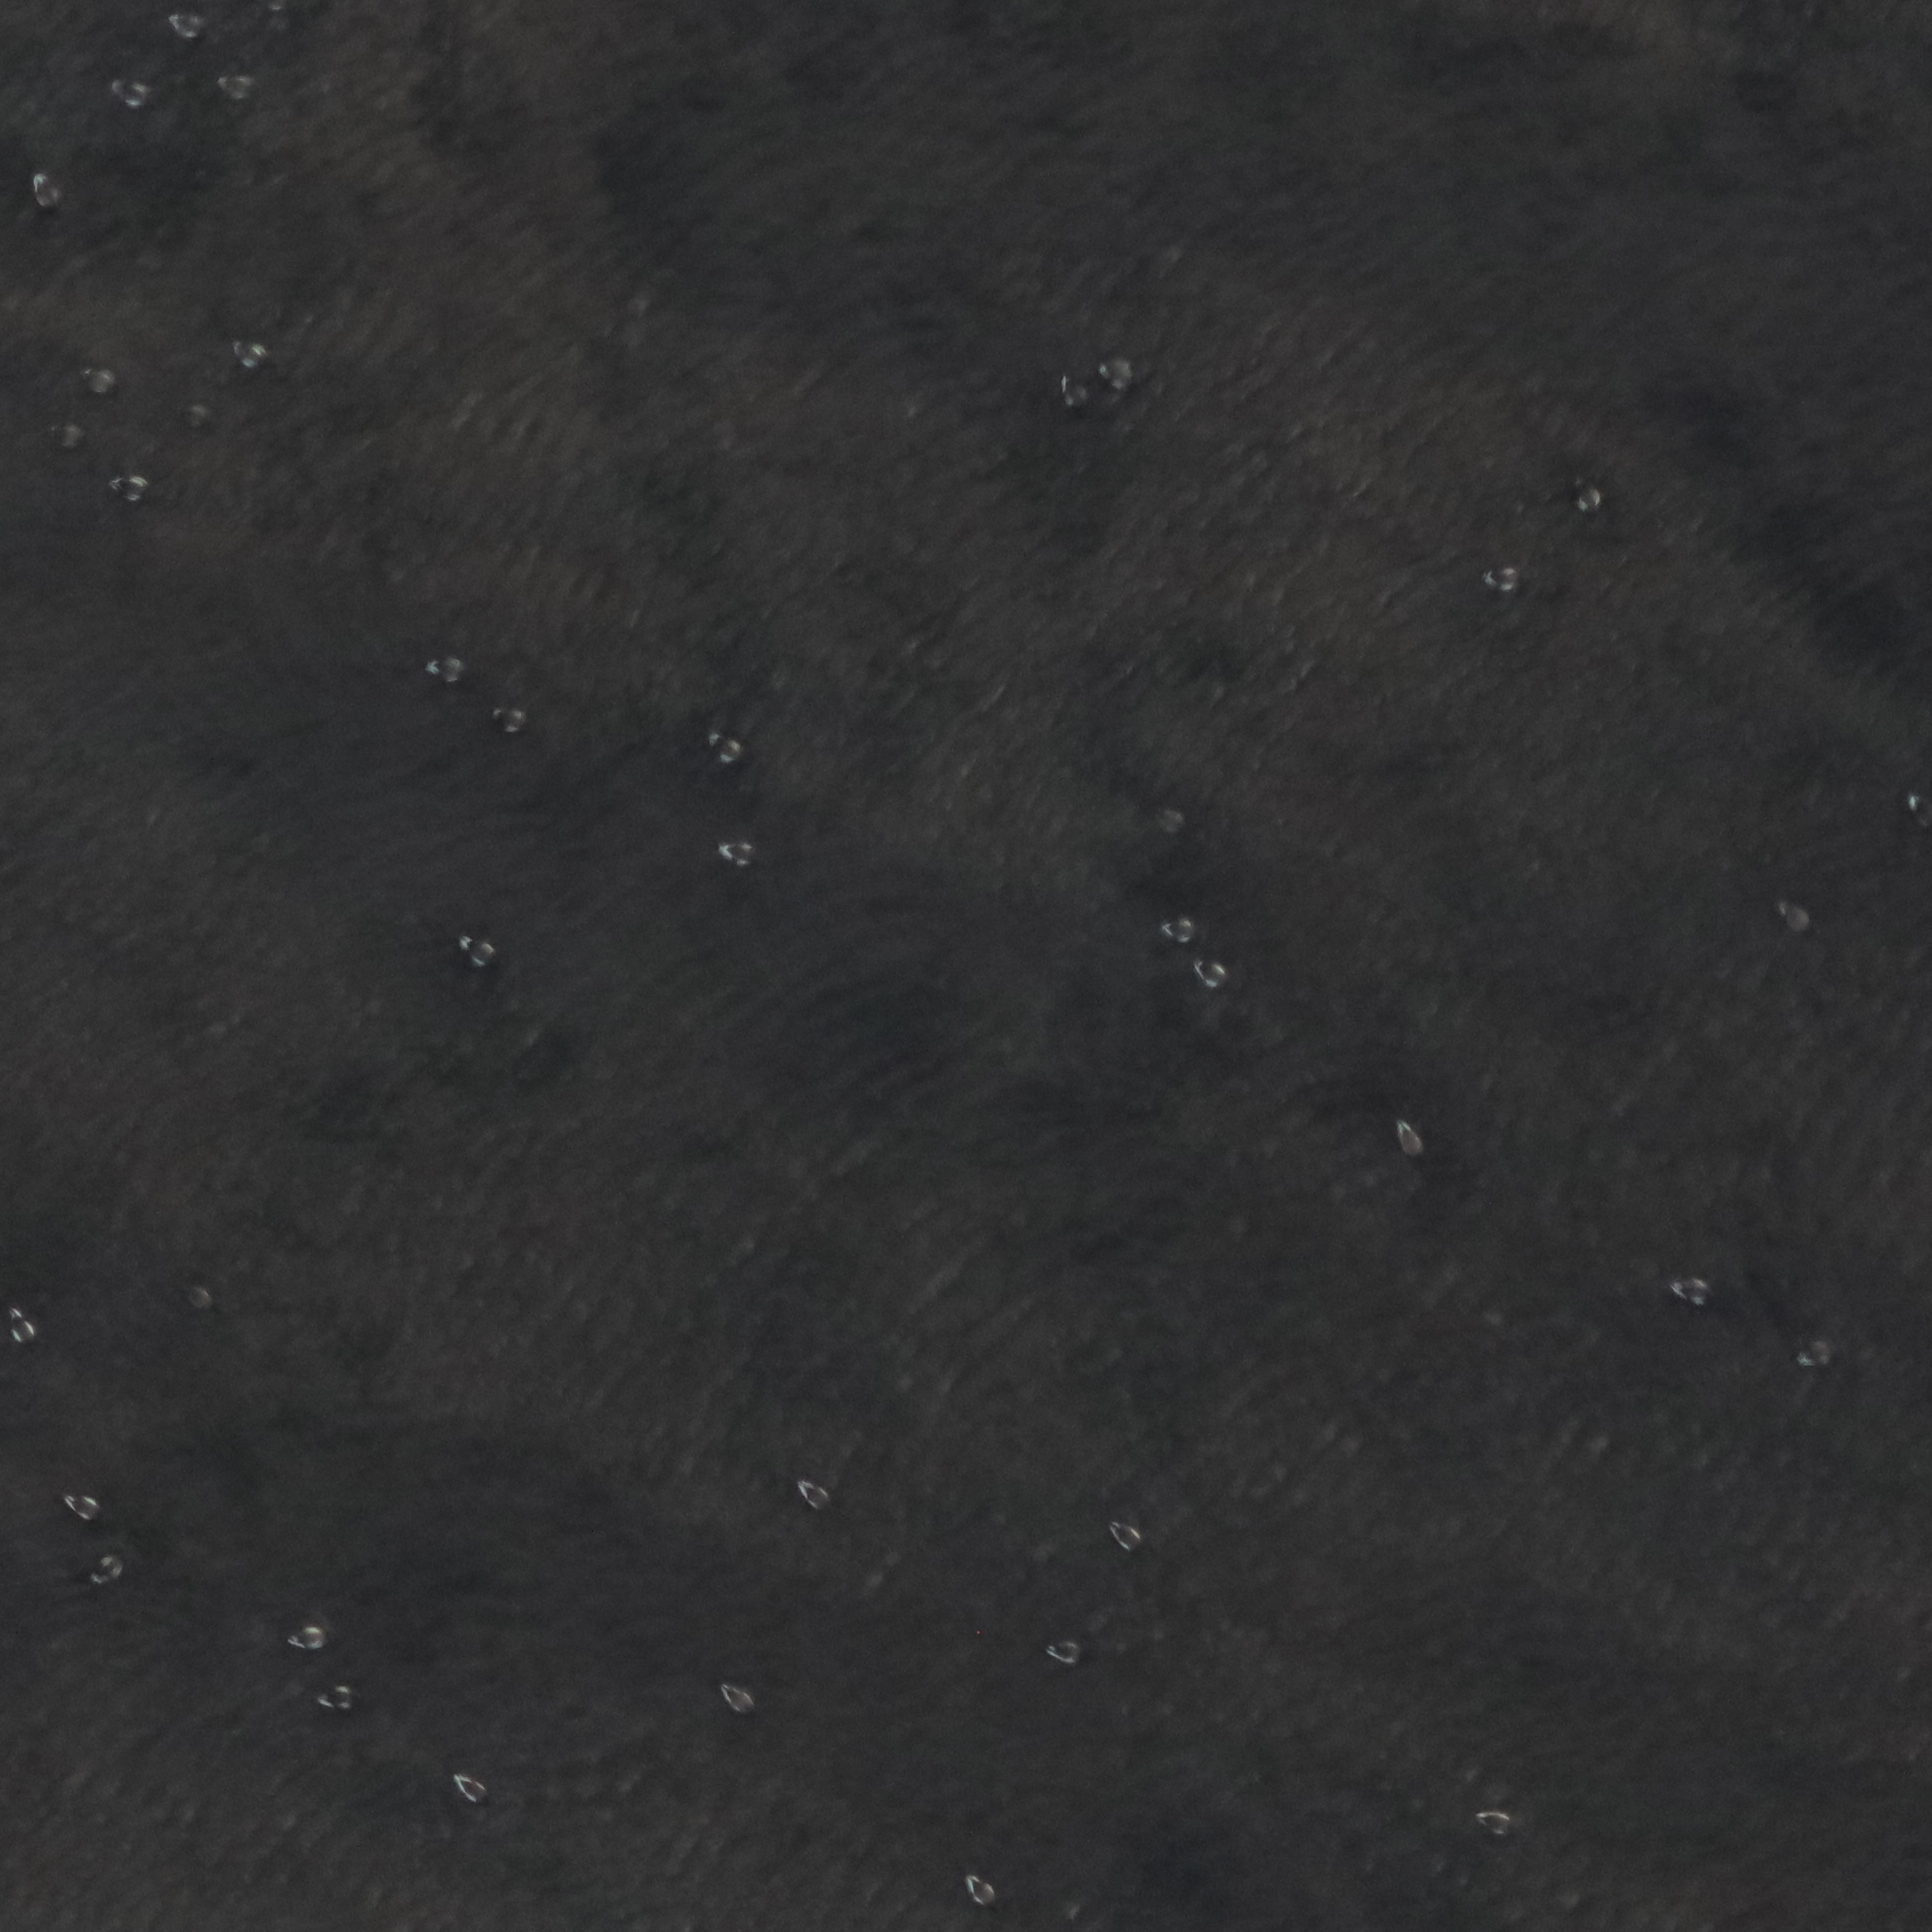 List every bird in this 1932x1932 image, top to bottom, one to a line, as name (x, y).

brant (188, 25)
brant (237, 85)
brant (131, 94)
brant (47, 194)
brant (248, 352)
brant (1115, 376)
brant (101, 380)
brant (1073, 391)
brant (65, 430)
brant (130, 488)
brant (1587, 498)
brant (1505, 579)
brant (444, 666)
brant (510, 718)
brant (729, 746)
brant (1926, 815)
brant (738, 852)
brant (1791, 916)
brant (1183, 928)
brant (480, 952)
brant (1212, 975)
brant (1409, 1143)
brant (1694, 1289)
brant (23, 1328)
brant (1813, 1354)
brant (815, 1495)
brant (85, 1507)
brant (1126, 1537)
brant (105, 1569)
brant (310, 1638)
brant (1067, 1651)
brant (737, 1699)
brant (338, 1700)
brant (472, 1789)
brant (1497, 1824)
brant (983, 1893)